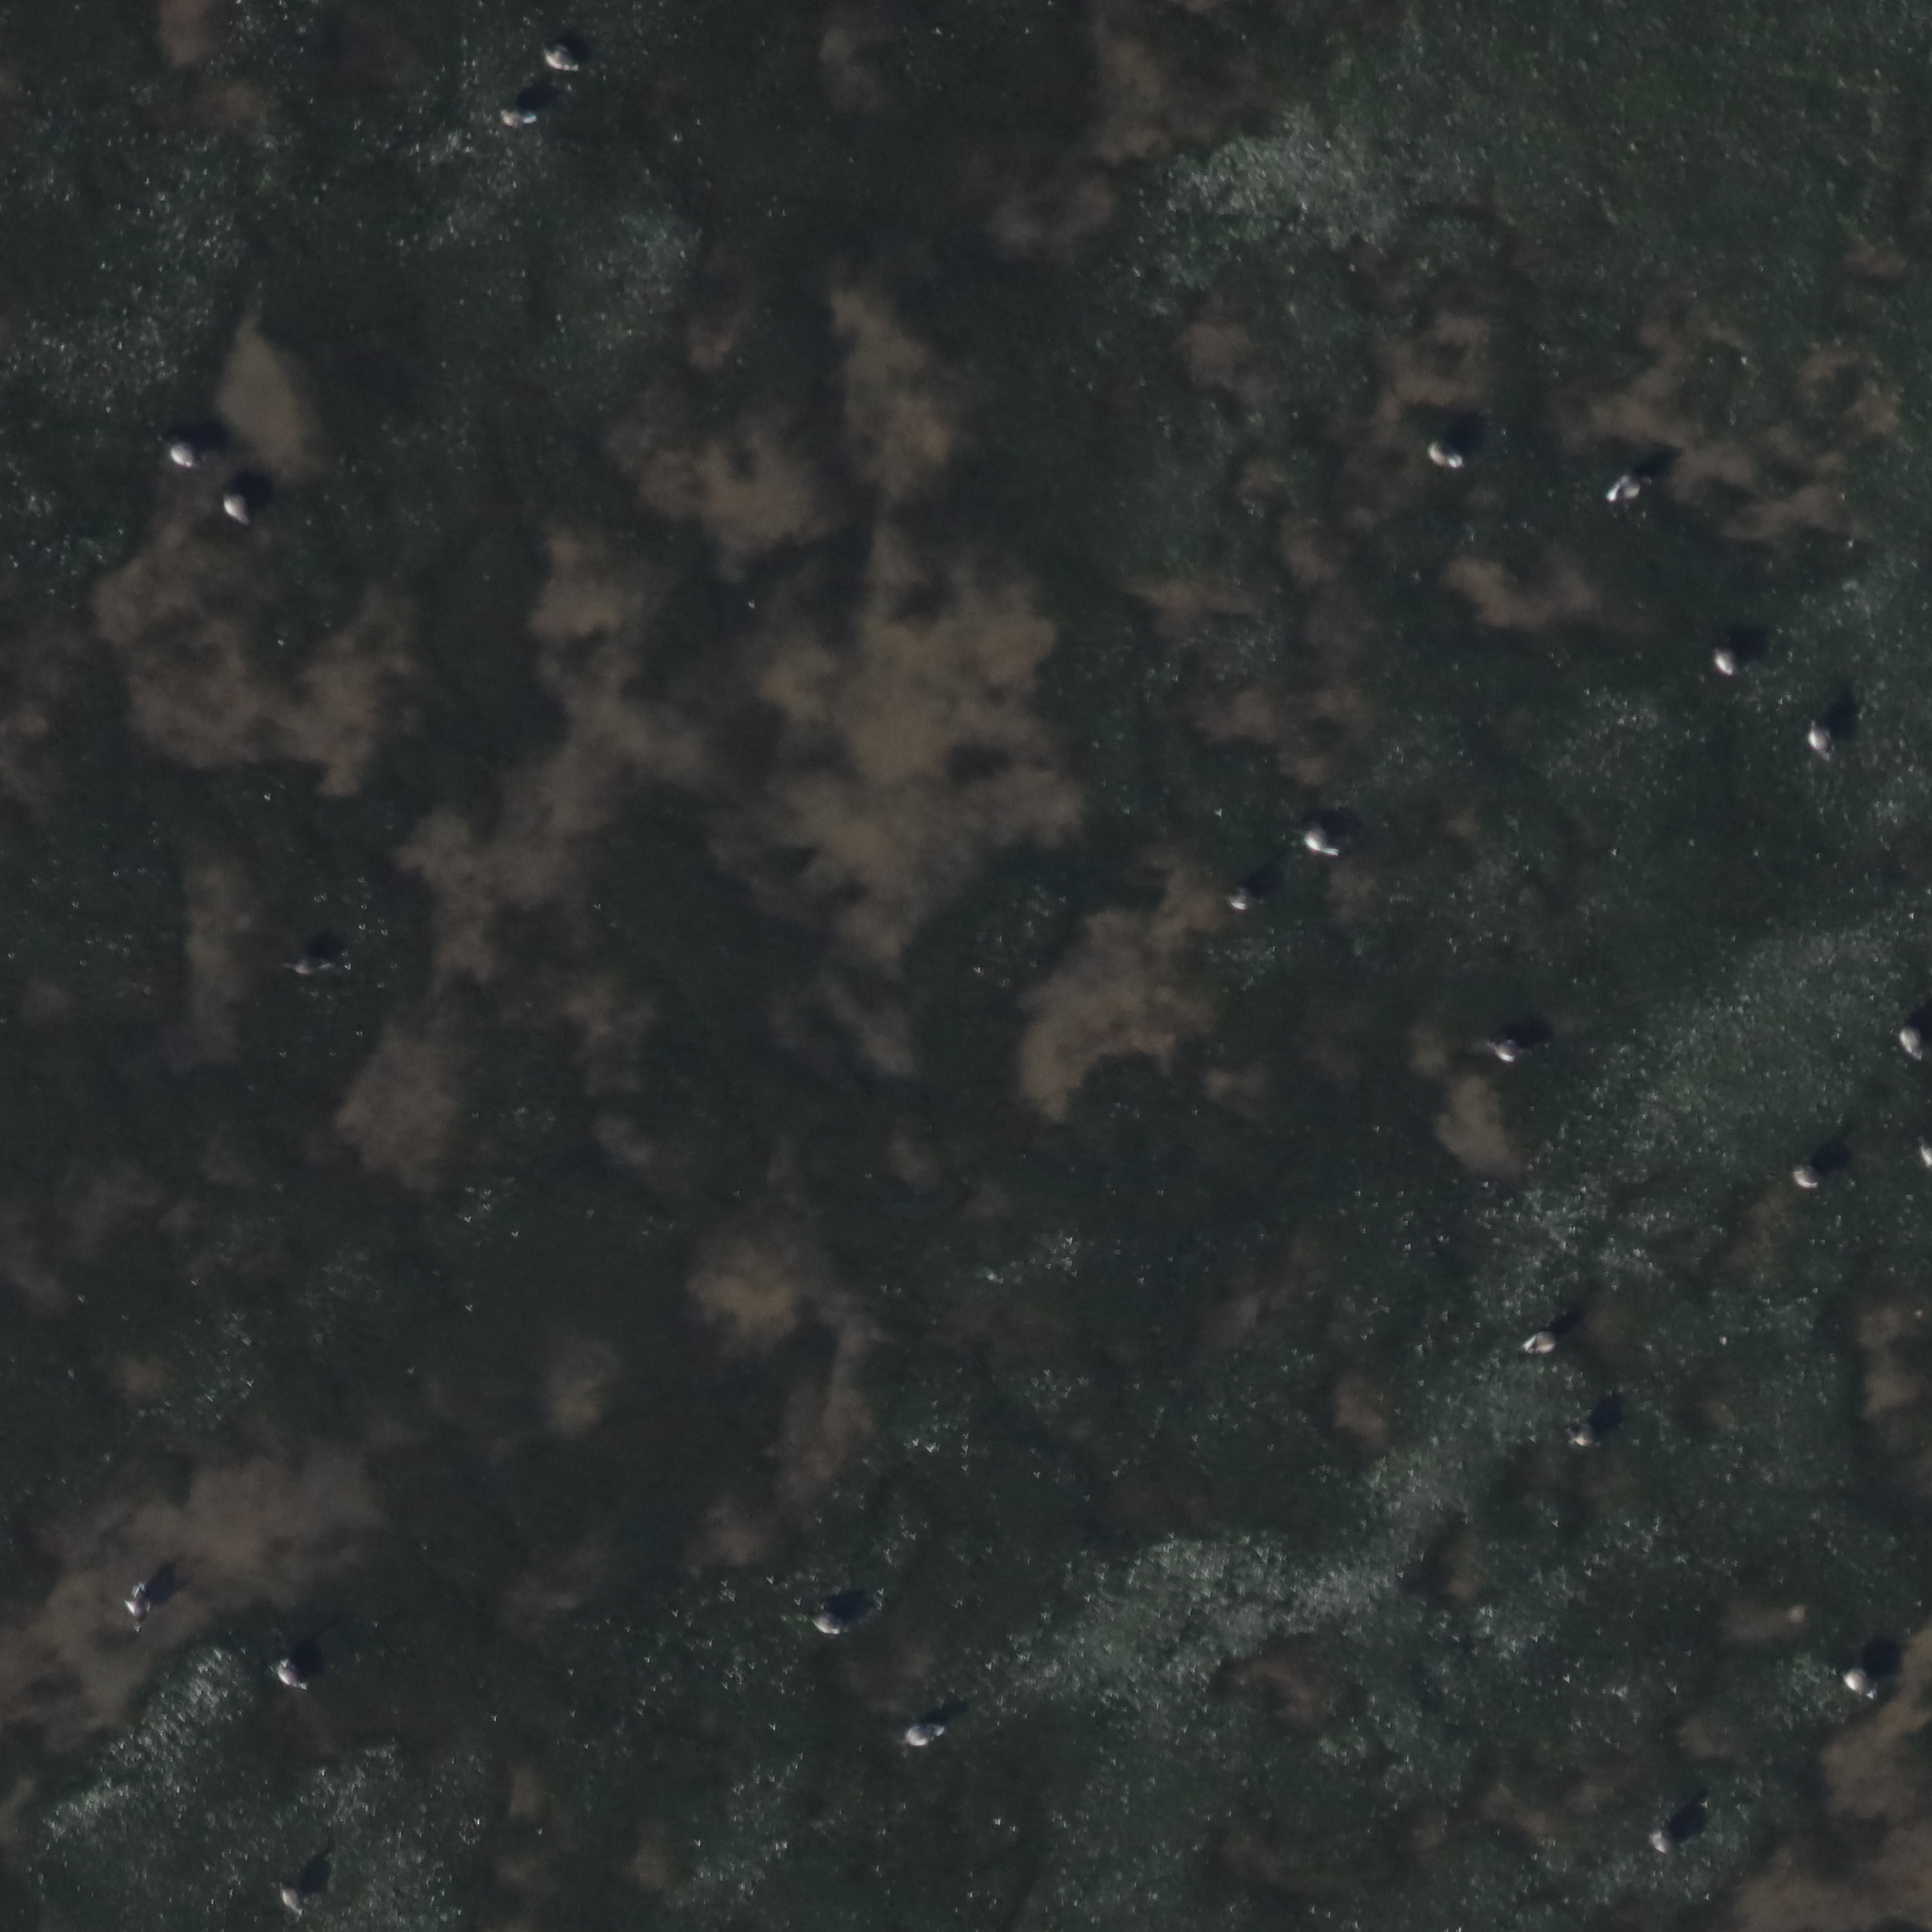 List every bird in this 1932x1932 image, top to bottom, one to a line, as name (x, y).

brant (558, 55)
brant (515, 114)
brant (183, 453)
brant (1446, 453)
brant (1630, 487)
brant (237, 506)
brant (1726, 660)
brant (1821, 740)
brant (1317, 837)
brant (1245, 899)
brant (308, 964)
brant (1913, 1041)
brant (1507, 1047)
brant (1807, 1176)
brant (1543, 1343)
brant (1582, 1434)
brant (140, 1605)
brant (826, 1619)
brant (289, 1674)
Canada goose (1859, 1681)
brant (922, 1731)
Canada goose (1664, 1842)
Canada goose (290, 1899)